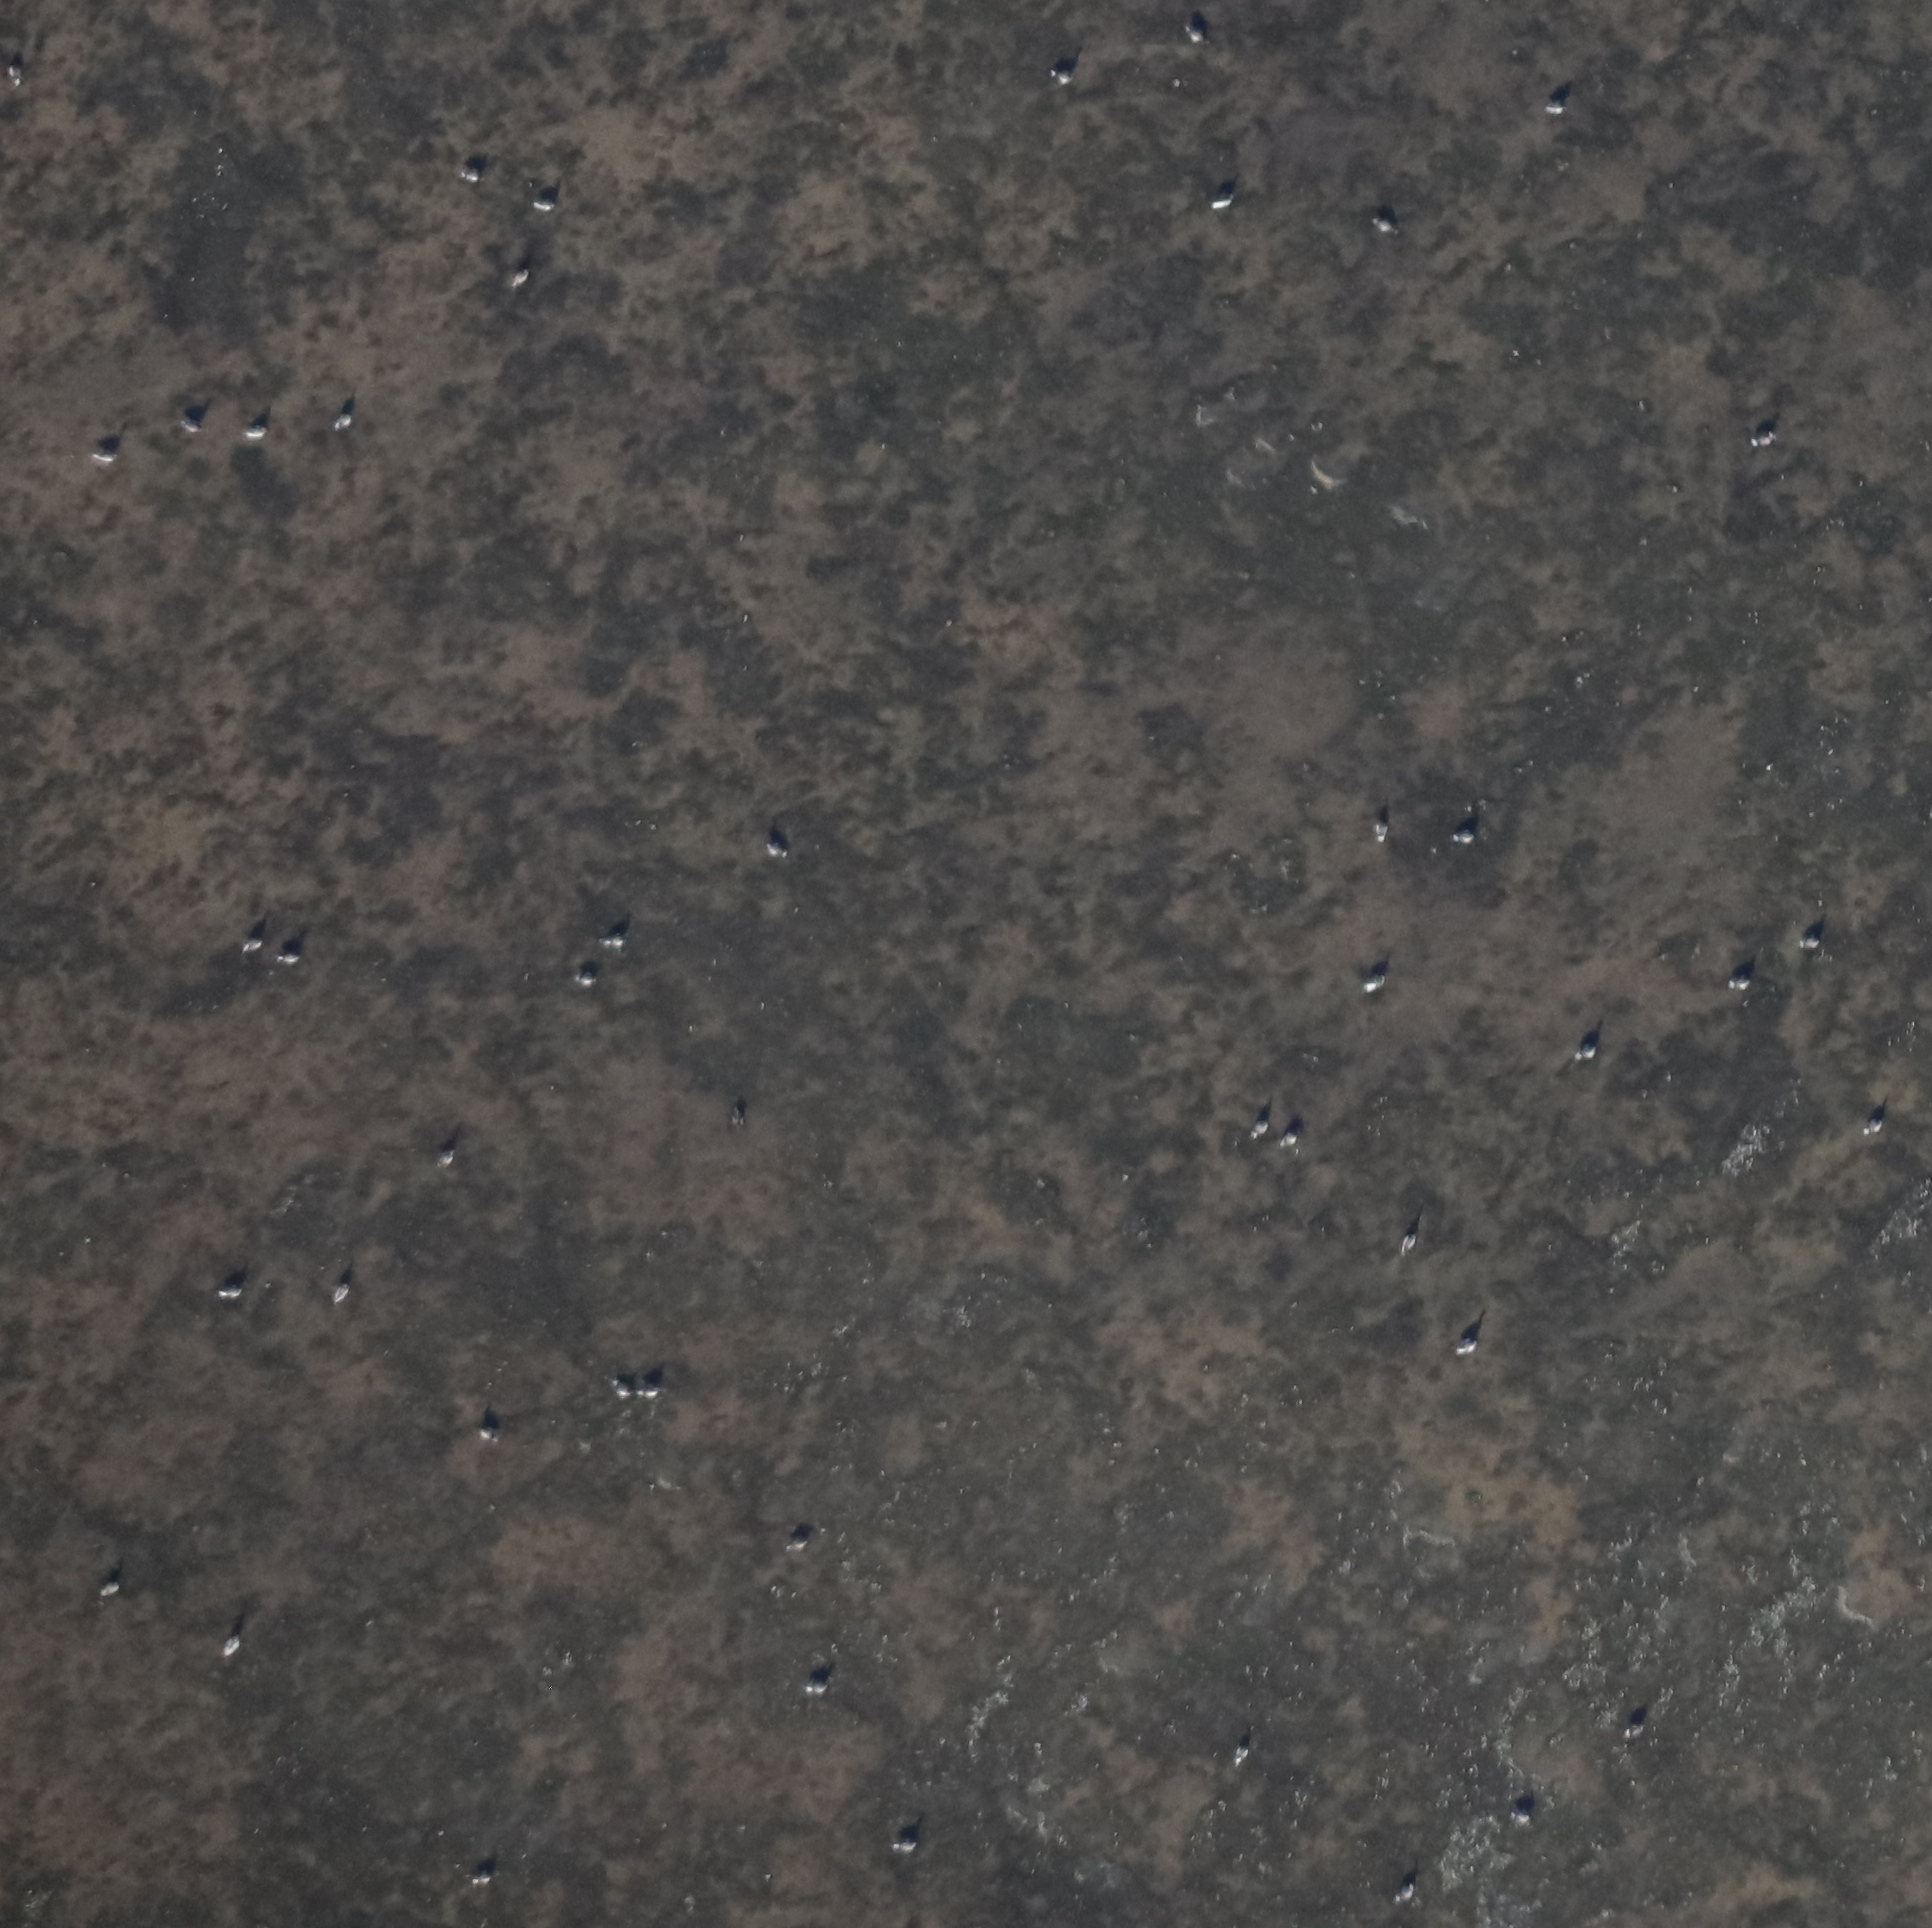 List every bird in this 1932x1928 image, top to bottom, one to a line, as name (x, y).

brant (1198, 35)
brant (13, 72)
brant (1062, 77)
brant (1556, 109)
brant (471, 173)
brant (1223, 200)
brant (545, 205)
brant (1383, 226)
brant (522, 278)
brant (344, 422)
brant (191, 423)
brant (257, 431)
brant (1762, 437)
brant (107, 455)
brant (1382, 830)
brant (1464, 836)
brant (777, 849)
brant (616, 940)
brant (1813, 942)
brant (251, 945)
brant (289, 959)
brant (586, 979)
brant (1740, 982)
brant (1375, 983)
brant (1586, 1052)
brant (737, 1117)
brant (1873, 1126)
brant (1260, 1128)
brant (1288, 1138)
brant (443, 1159)
brant (1409, 1243)
brant (339, 1290)
brant (230, 1291)
brant (1467, 1344)
brant (618, 1388)
brant (649, 1391)
brant (489, 1433)
brant (799, 1543)
brant (112, 1588)
brant (234, 1641)
brant (815, 1687)
brant (1633, 1732)
brant (1243, 1752)
brant (1524, 1817)
brant (903, 1843)
brant (486, 1880)
brant (1406, 1893)